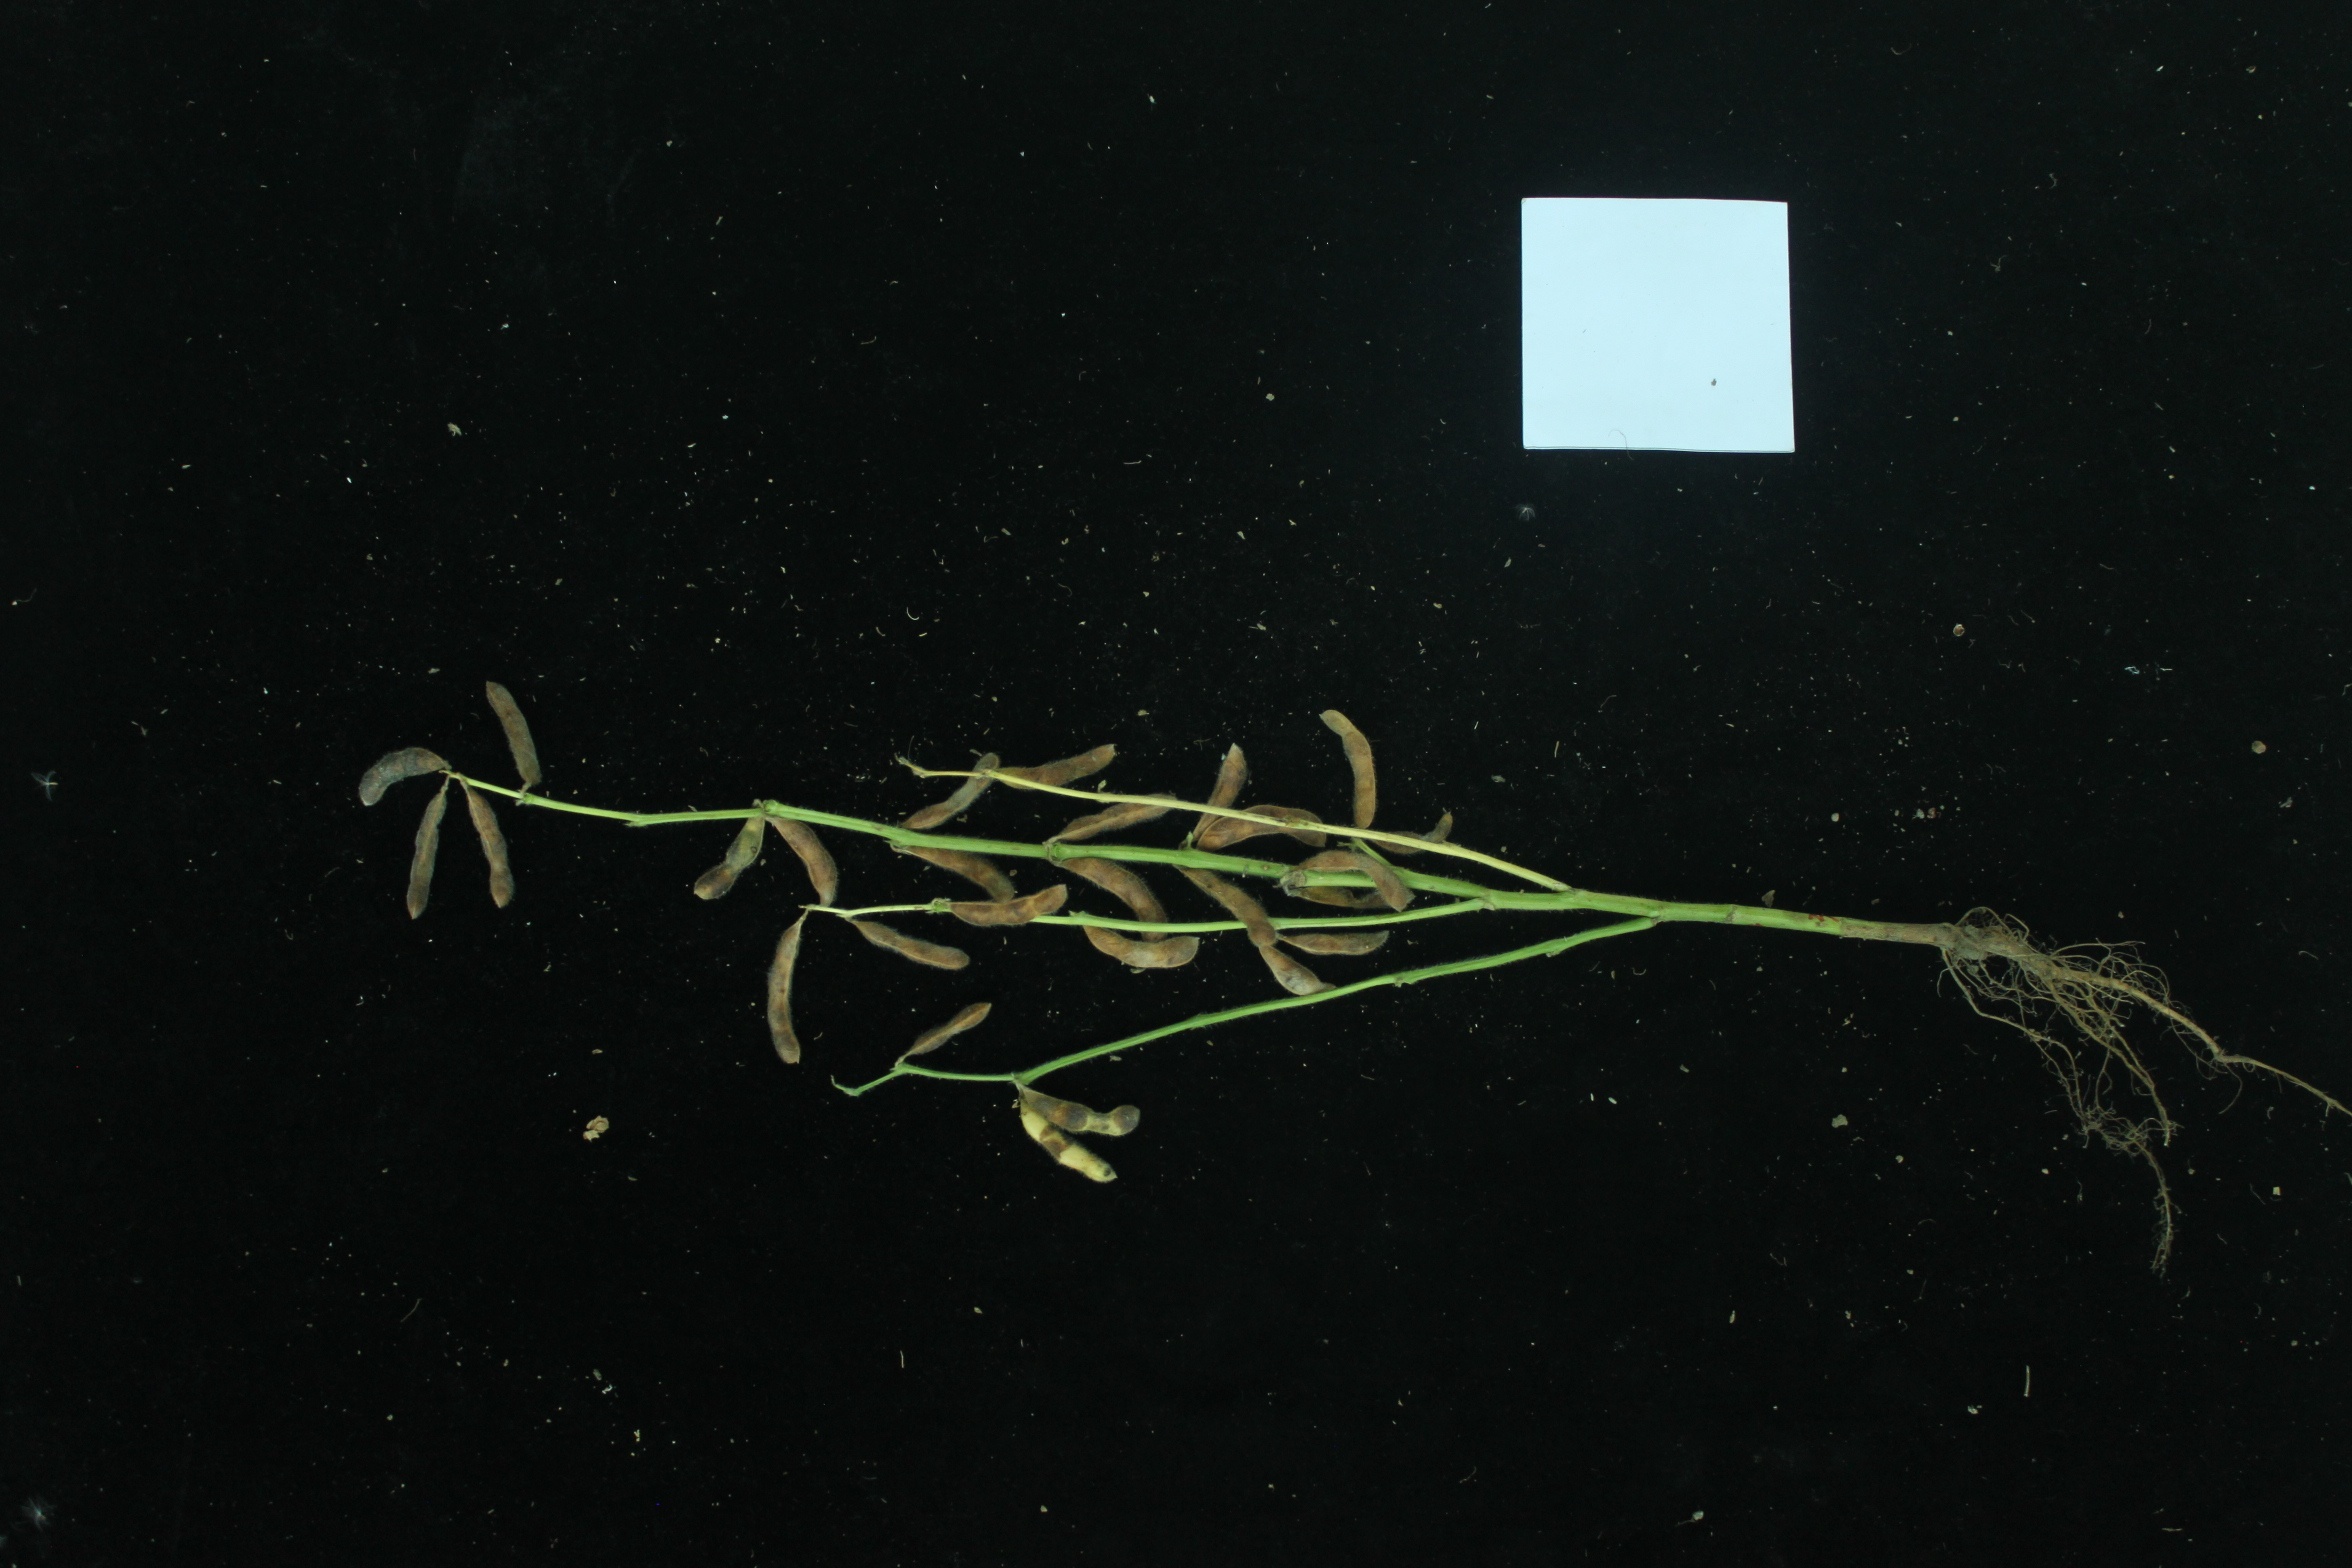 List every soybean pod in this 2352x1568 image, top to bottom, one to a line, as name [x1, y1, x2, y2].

soybean pod [487, 683, 541, 793]
soybean pod [1320, 712, 1376, 829]
soybean pod [1193, 743, 1325, 849]
soybean pod [993, 744, 1114, 791]
soybean pod [358, 749, 451, 807]
soybean pod [897, 750, 999, 828]
soybean pod [406, 779, 447, 920]
soybean pod [461, 782, 514, 909]
soybean pod [1043, 792, 1176, 845]
soybean pod [694, 805, 765, 899]
soybean pod [757, 805, 837, 907]
soybean pod [1364, 812, 1452, 854]
soybean pod [889, 845, 1016, 905]
soybean pod [1297, 852, 1414, 910]
soybean pod [1048, 856, 1171, 973]
soybean pod [1178, 870, 1276, 948]
soybean pod [931, 885, 1066, 928]
soybean pod [1282, 886, 1396, 909]
soybean pod [767, 910, 807, 1064]
soybean pod [1068, 913, 1198, 969]
soybean pod [847, 920, 969, 970]
soybean pod [1280, 931, 1387, 955]
soybean pod [1257, 937, 1336, 997]
soybean pod [894, 1004, 992, 1073]
soybean pod [1015, 1083, 1137, 1135]
soybean pod [1015, 1085, 1116, 1182]